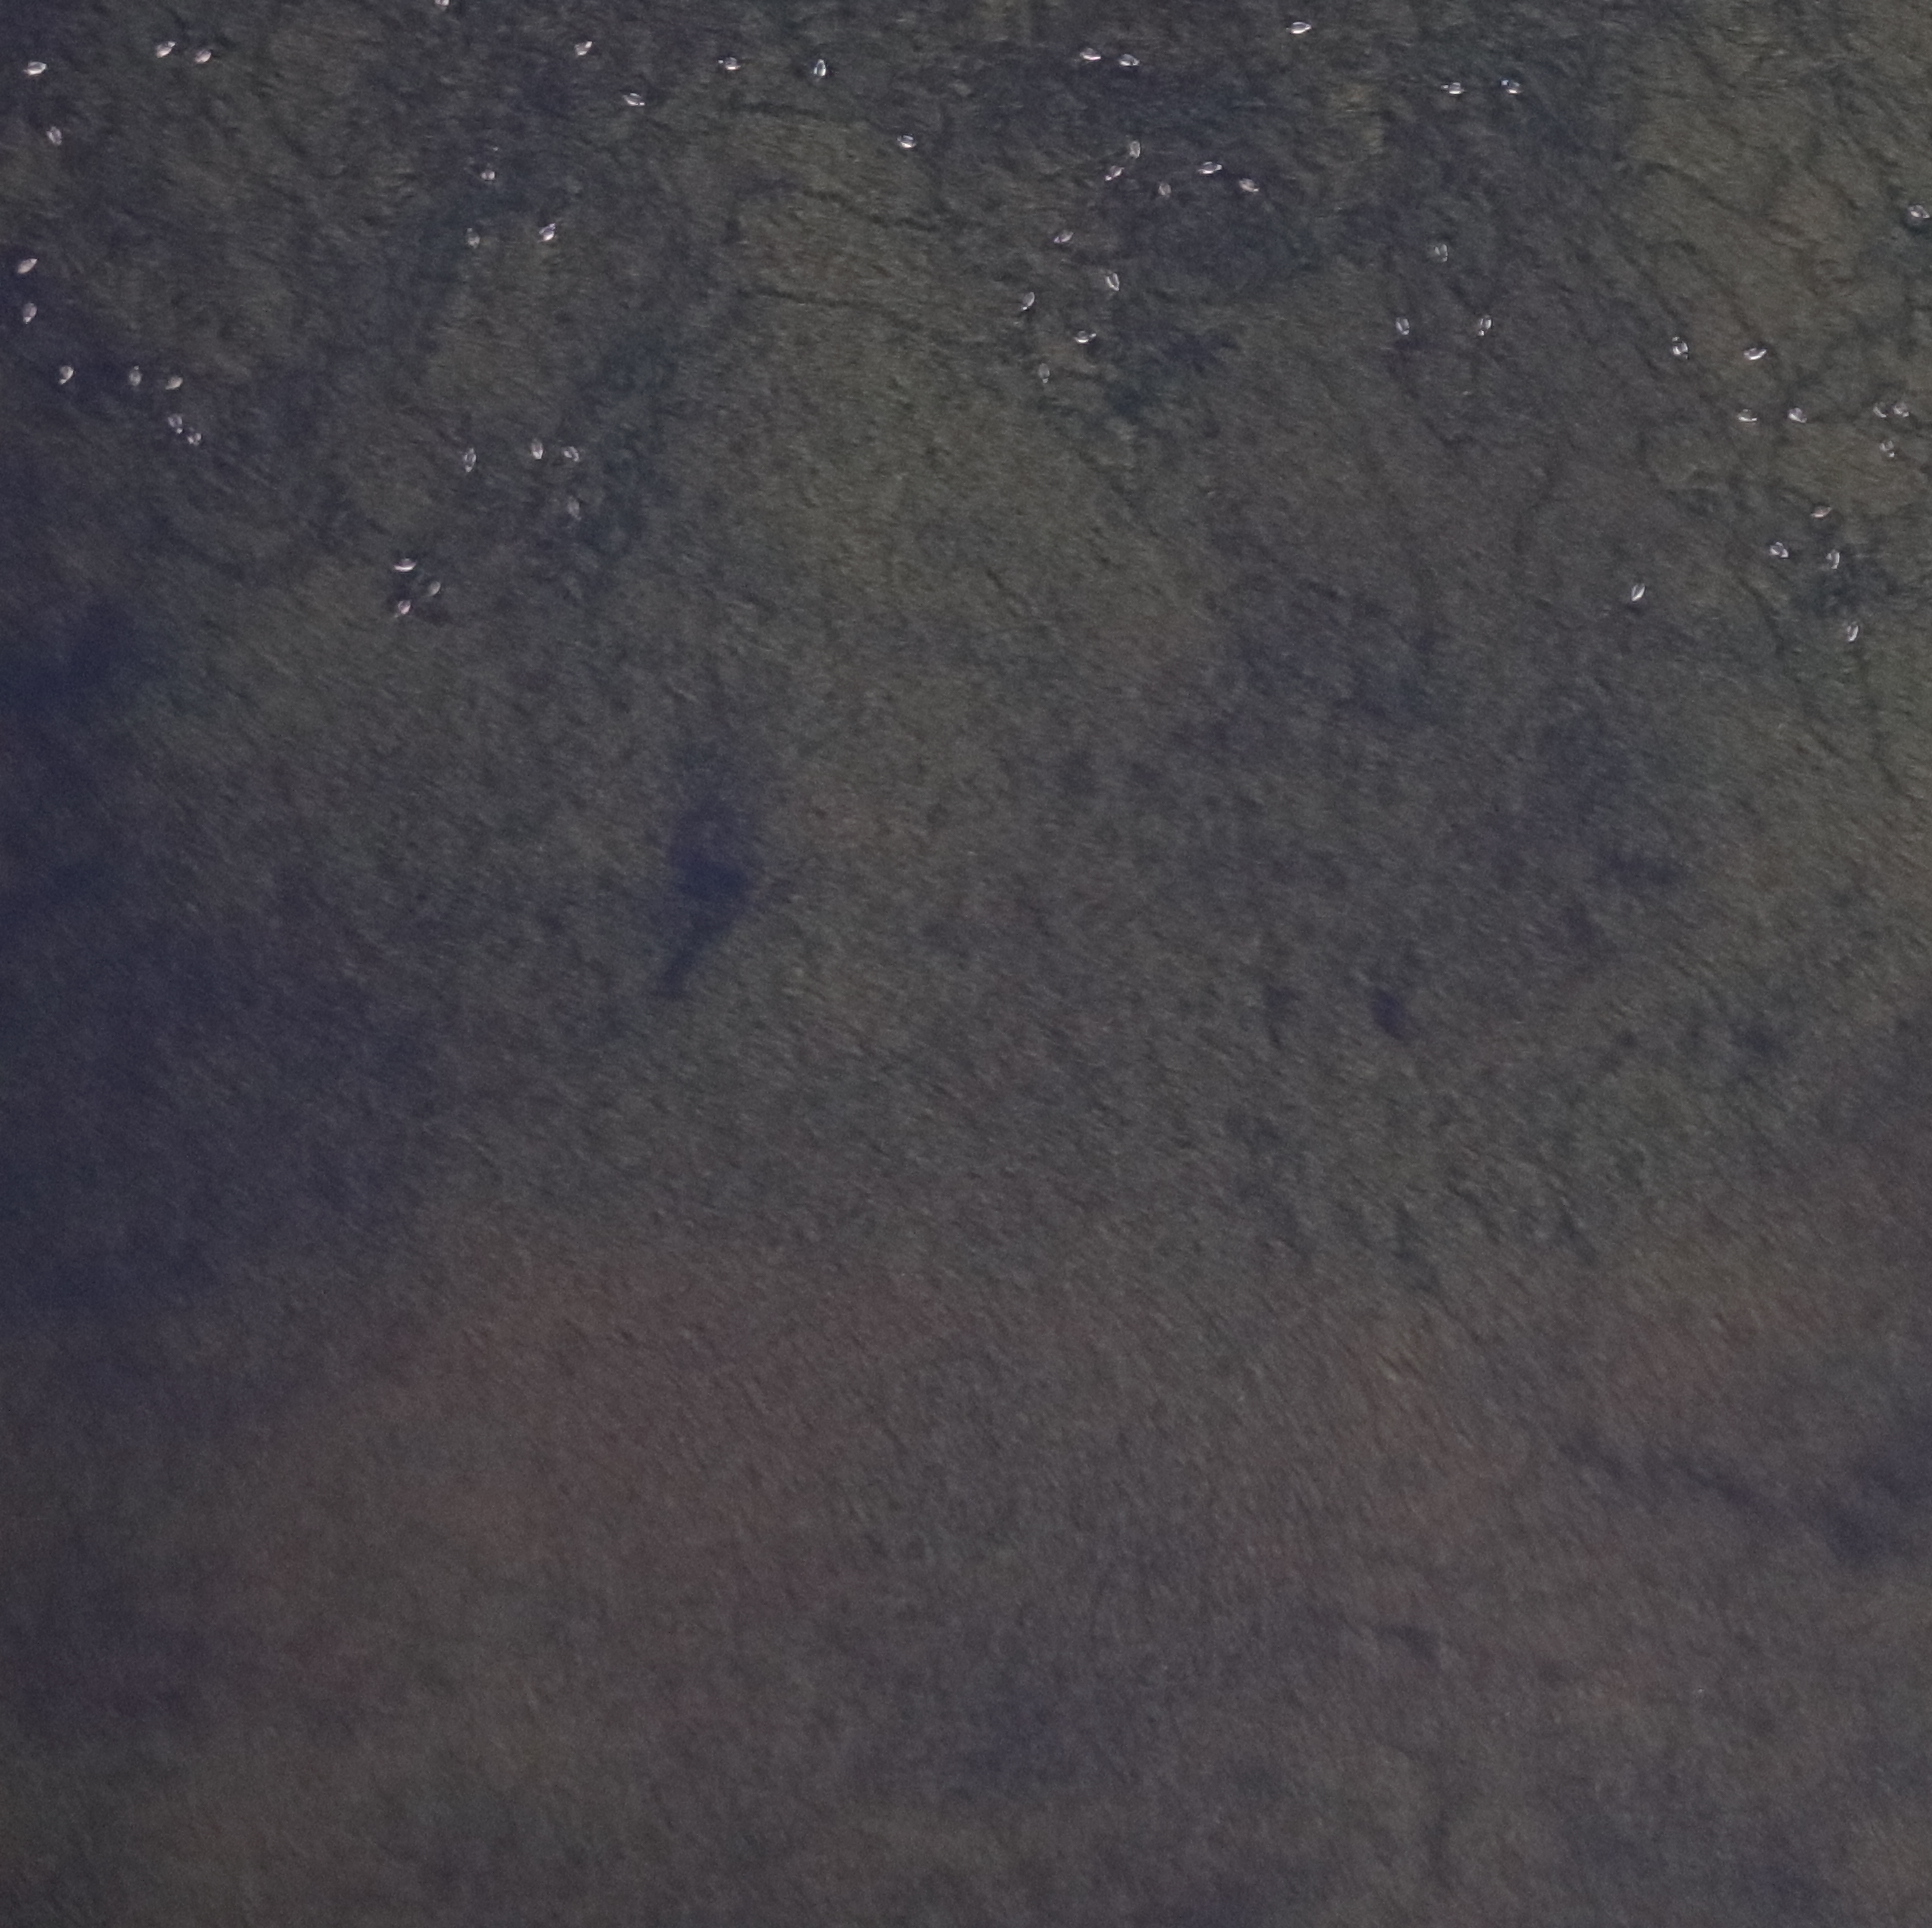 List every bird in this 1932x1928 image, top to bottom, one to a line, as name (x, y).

brant (1299, 26)
brant (211, 49)
brant (591, 49)
brant (167, 51)
brant (1091, 52)
brant (731, 59)
brant (42, 67)
brant (1127, 71)
brant (813, 73)
brant (1510, 89)
brant (1453, 94)
brant (640, 96)
brant (66, 129)
brant (915, 140)
brant (1137, 145)
brant (1209, 168)
brant (1110, 170)
brant (488, 171)
brant (1157, 184)
brant (1250, 184)
brant (1916, 205)
brant (554, 220)
brant (467, 227)
brant (1068, 243)
brant (1440, 247)
brant (26, 257)
brant (1110, 288)
brant (1033, 295)
brant (35, 306)
brant (1401, 319)
brant (1483, 326)
brant (1087, 336)
brant (1757, 348)
brant (1685, 349)
brant (136, 373)
brant (1048, 373)
brant (179, 375)
brant (71, 382)
brant (1753, 410)
brant (1875, 410)
brant (1912, 418)
brant (1804, 419)
brant (185, 426)
brant (199, 442)
brant (536, 451)
brant (1887, 454)
brant (576, 456)
brant (468, 459)
brant (578, 508)
brant (1823, 512)
brant (1783, 550)
brant (1830, 556)
brant (402, 562)
brant (1639, 592)
brant (434, 595)
brant (401, 602)
brant (1851, 628)